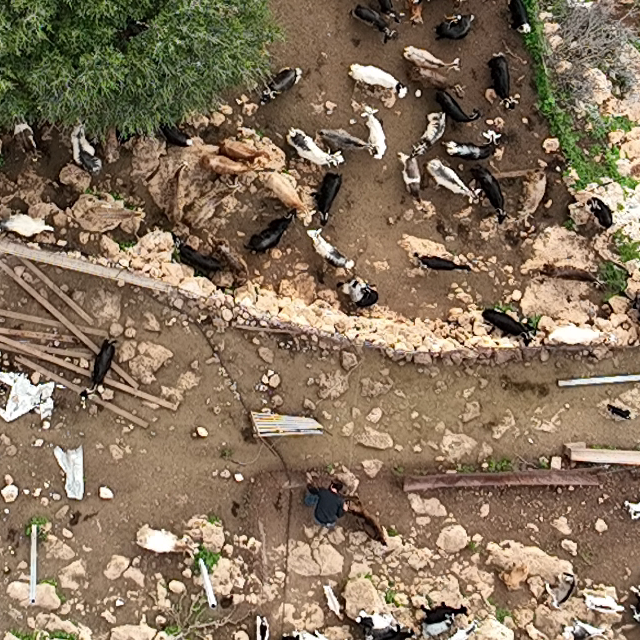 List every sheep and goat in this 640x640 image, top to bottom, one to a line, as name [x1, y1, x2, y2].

goat [371, 0, 405, 24]
goat [406, 0, 424, 27]
goat [450, 0, 480, 9]
goat [504, 0, 531, 33]
goat [352, 4, 394, 43]
goat [434, 13, 474, 40]
goat [404, 46, 461, 73]
goat [488, 53, 521, 110]
goat [348, 64, 407, 99]
goat [260, 66, 302, 106]
goat [409, 66, 464, 98]
goat [436, 90, 480, 123]
goat [361, 105, 387, 159]
goat [412, 111, 446, 158]
goat [12, 113, 42, 163]
goat [71, 120, 102, 177]
goat [157, 122, 194, 148]
goat [104, 123, 120, 164]
goat [285, 128, 339, 167]
goat [316, 129, 379, 156]
goat [444, 130, 500, 158]
goat [218, 139, 270, 162]
goat [396, 152, 432, 210]
goat [200, 154, 264, 176]
goat [425, 157, 482, 203]
goat [165, 160, 190, 223]
goat [471, 163, 507, 226]
goat [518, 169, 546, 223]
goat [263, 172, 316, 224]
goat [312, 173, 342, 227]
goat [182, 181, 244, 226]
goat [587, 195, 613, 227]
goat [80, 207, 146, 225]
goat [246, 207, 296, 253]
goat [0, 214, 55, 236]
goat [305, 228, 354, 272]
goat [206, 234, 250, 285]
goat [178, 243, 224, 273]
goat [412, 252, 472, 273]
goat [542, 264, 606, 289]
goat [347, 278, 379, 307]
goat [481, 309, 534, 347]
goat [549, 323, 618, 345]
goat [80, 337, 117, 399]
goat [0, 381, 9, 402]
goat [625, 492, 639, 520]
goat [354, 501, 388, 546]
goat [136, 524, 200, 559]
goat [504, 562, 528, 591]
goat [546, 571, 577, 609]
goat [323, 583, 341, 616]
goat [626, 585, 639, 621]
goat [580, 592, 625, 614]
goat [422, 601, 467, 625]
goat [356, 611, 393, 629]
goat [422, 613, 455, 637]
goat [254, 614, 270, 639]
goat [448, 619, 477, 639]
goat [574, 619, 607, 636]
goat [562, 625, 593, 639]
goat [367, 627, 414, 639]